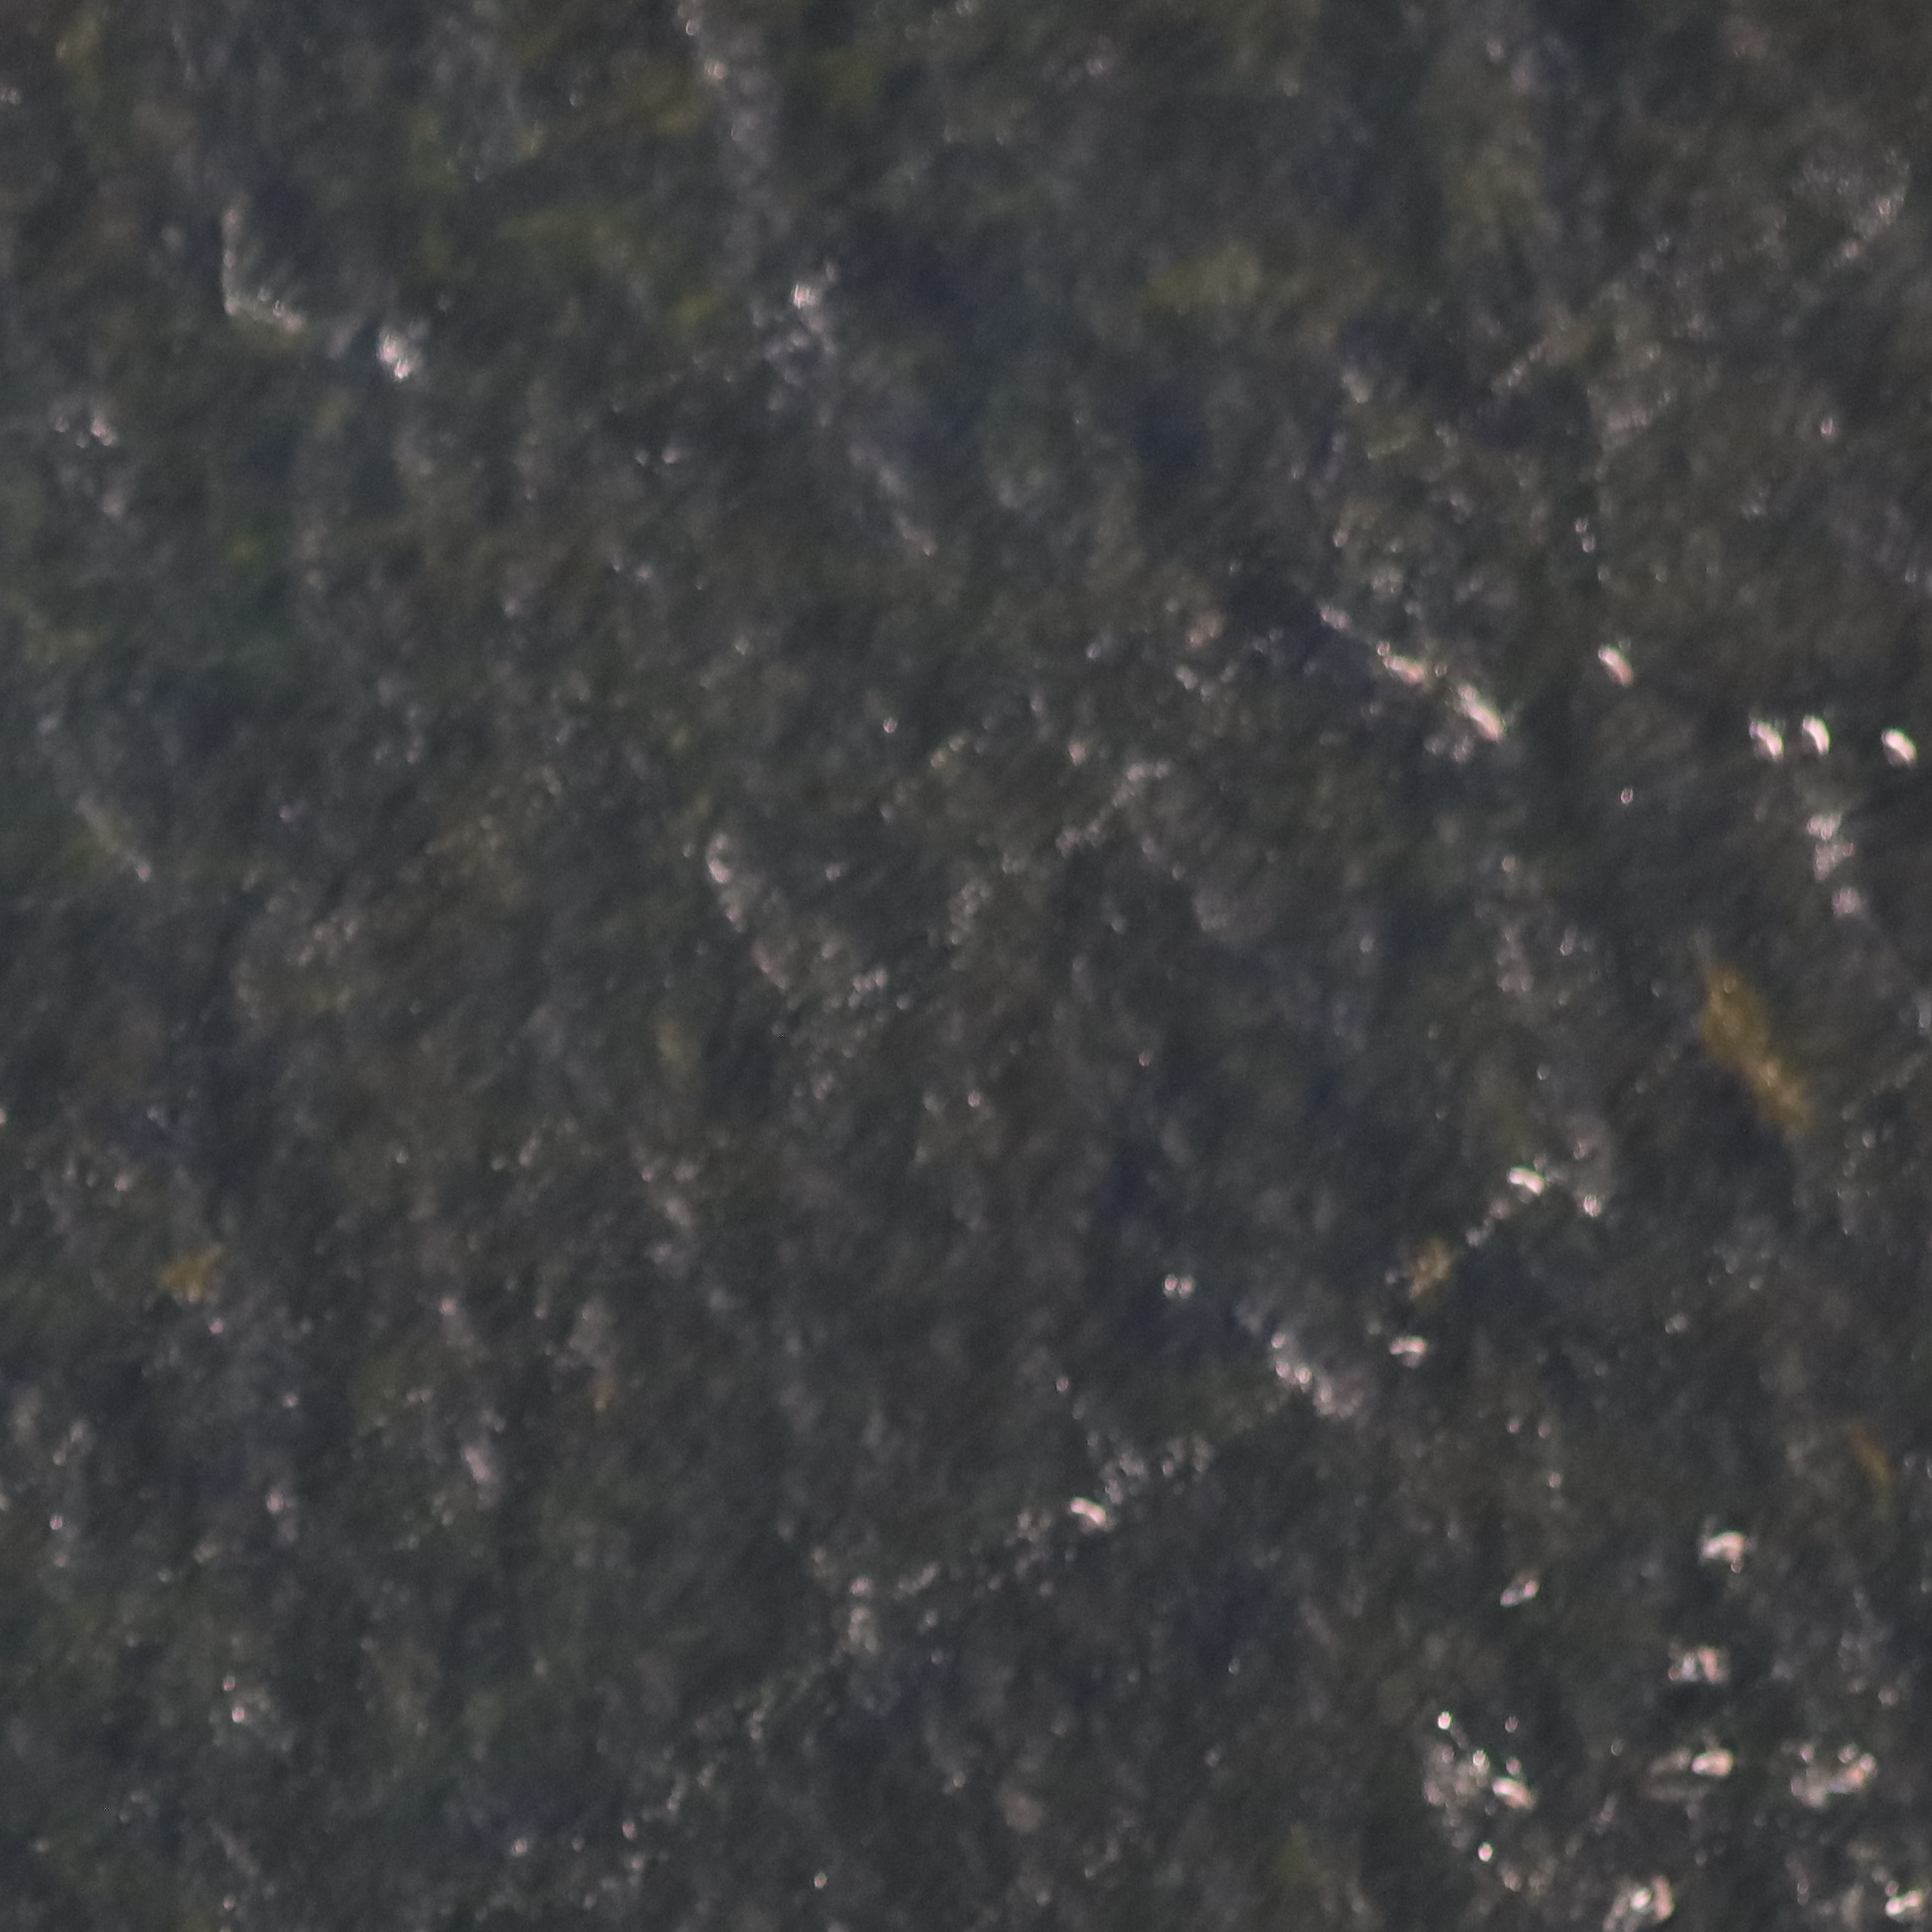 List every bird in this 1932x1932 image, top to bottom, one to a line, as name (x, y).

brant (1612, 671)
brant (1410, 677)
brant (1485, 728)
brant (1812, 746)
brant (1764, 748)
brant (1898, 762)
brant (1527, 1190)
brant (1410, 1353)
brant (1087, 1520)
brant (1729, 1551)
brant (1520, 1593)
brant (1705, 1667)
brant (1716, 1766)
brant (1854, 1778)
brant (1516, 1796)
brant (1644, 1901)
brant (1903, 1902)